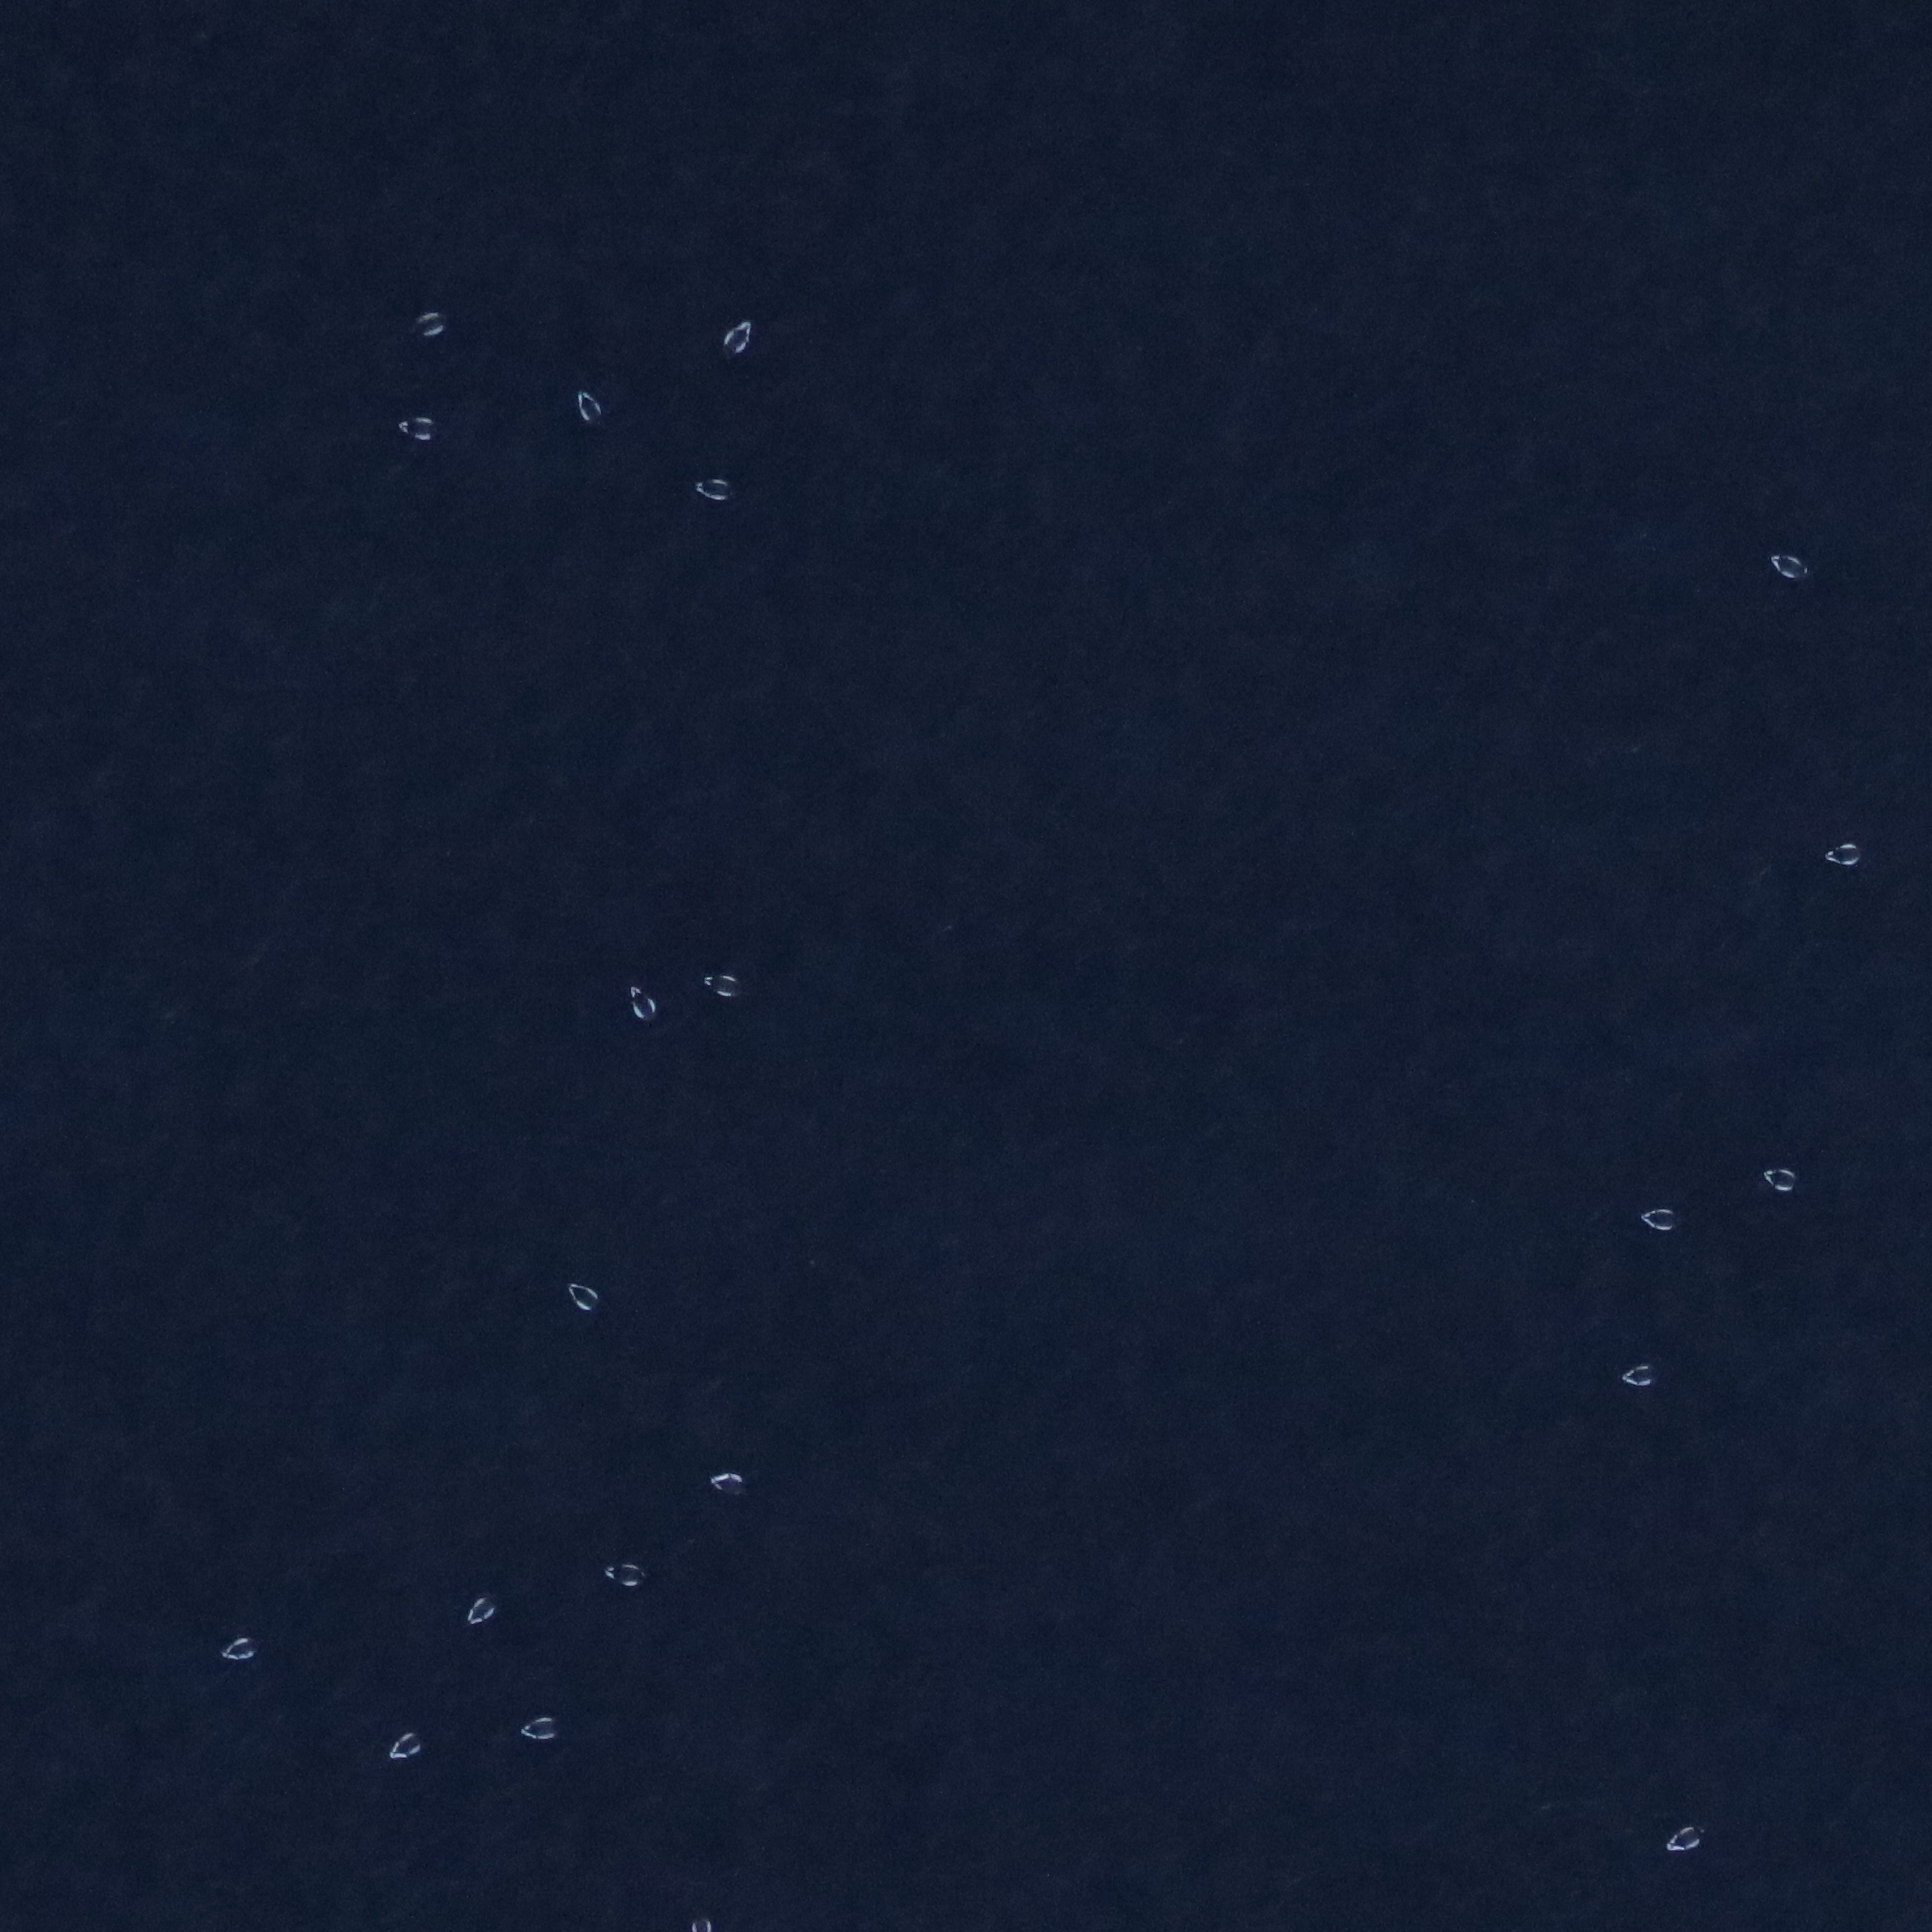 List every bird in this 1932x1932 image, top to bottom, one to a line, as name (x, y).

brant (429, 326)
brant (737, 339)
brant (591, 409)
brant (419, 430)
brant (716, 490)
brant (1789, 566)
brant (1845, 852)
brant (726, 986)
brant (642, 1006)
brant (1782, 1179)
brant (1663, 1219)
brant (585, 1297)
brant (1644, 1377)
brant (728, 1484)
brant (627, 1575)
brant (483, 1610)
brant (241, 1650)
brant (543, 1729)
brant (409, 1744)
brant (1685, 1838)
brant (700, 1930)